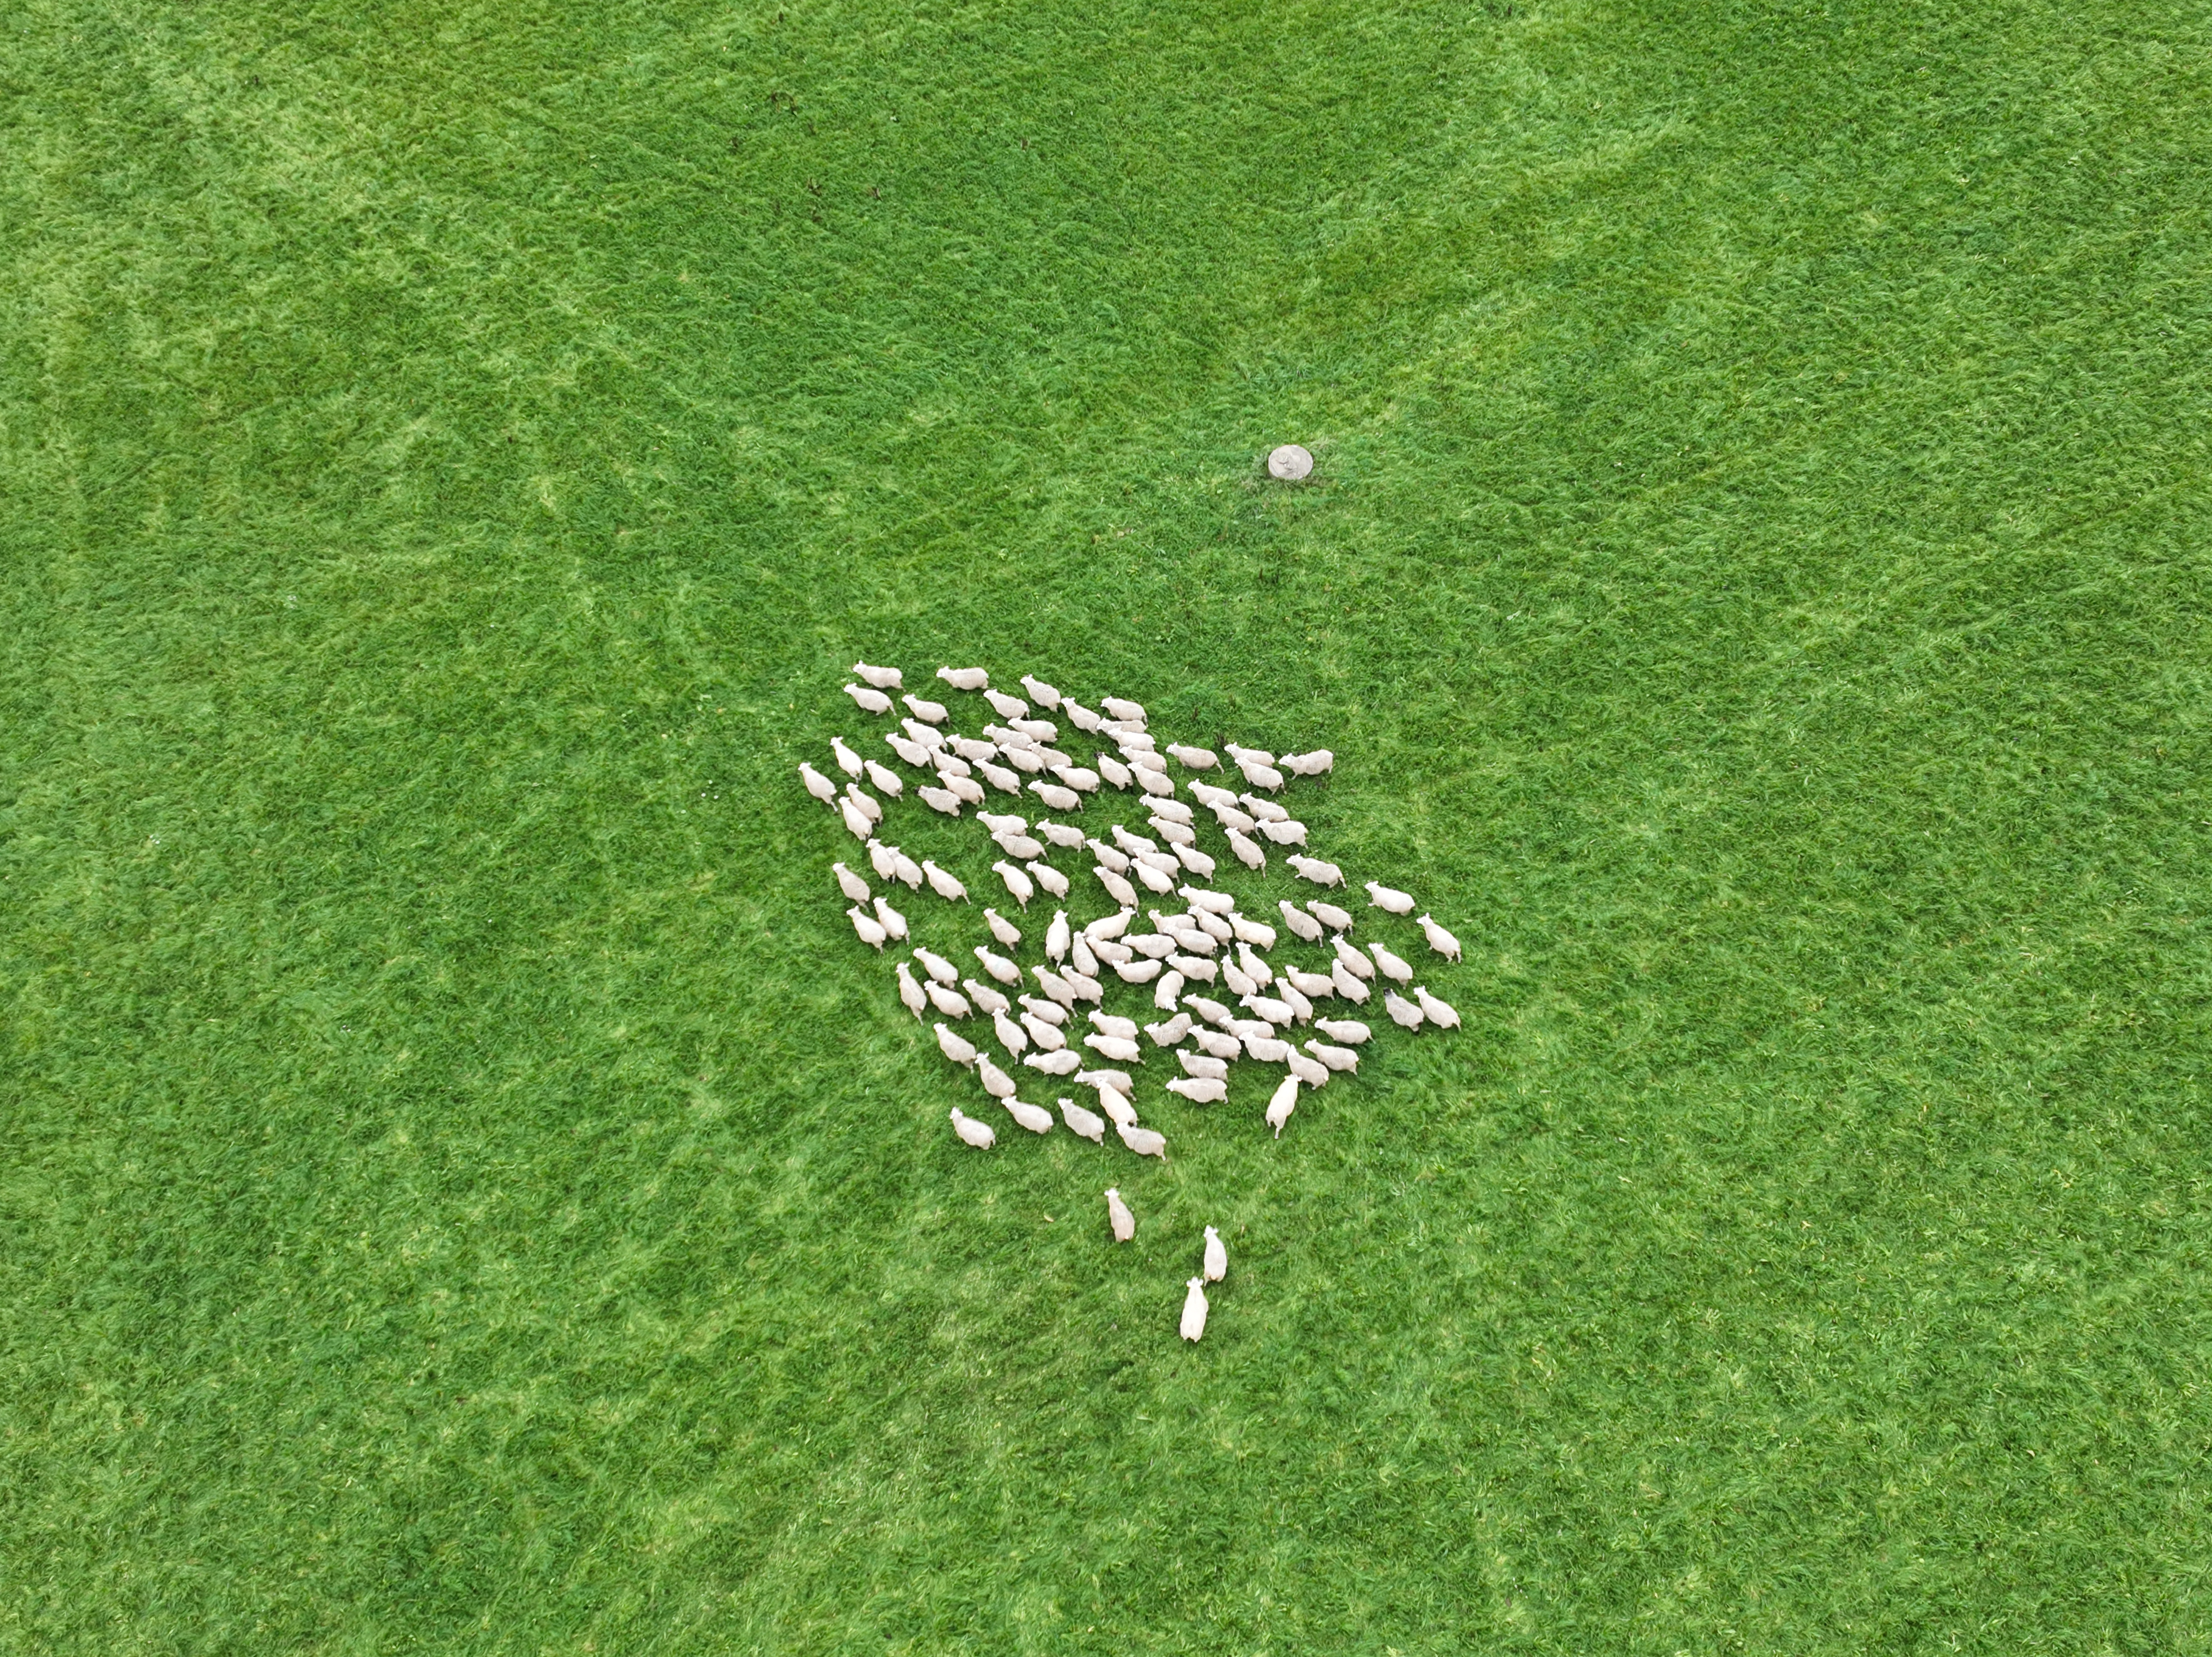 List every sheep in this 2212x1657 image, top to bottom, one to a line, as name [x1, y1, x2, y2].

sheep [848, 658, 910, 694]
sheep [936, 662, 990, 690]
sheep [1016, 673, 1063, 713]
sheep [842, 682, 899, 717]
sheep [983, 687, 1033, 722]
sheep [899, 690, 952, 729]
sheep [1099, 693, 1149, 725]
sheep [1060, 694, 1101, 737]
sheep [1005, 715, 1060, 745]
sheep [900, 717, 949, 754]
sheep [1095, 718, 1149, 737]
sheep [981, 719, 1032, 749]
sheep [1110, 727, 1157, 752]
sheep [884, 731, 935, 770]
sheep [945, 733, 1001, 763]
sheep [827, 735, 865, 783]
sheep [1024, 740, 1073, 770]
sheep [1222, 740, 1277, 769]
sheep [998, 741, 1050, 780]
sheep [1166, 742, 1225, 778]
sheep [926, 742, 971, 779]
sheep [1115, 743, 1170, 772]
sheep [1093, 749, 1136, 795]
sheep [1279, 750, 1336, 781]
sheep [1233, 754, 1289, 795]
sheep [861, 755, 905, 803]
sheep [971, 756, 1024, 797]
sheep [797, 759, 840, 815]
sheep [1124, 762, 1174, 796]
sheep [1046, 763, 1102, 792]
sheep [936, 768, 988, 808]
sheep [1187, 776, 1241, 810]
sheep [1026, 779, 1085, 814]
sheep [844, 781, 883, 830]
sheep [912, 781, 962, 819]
sheep [1236, 790, 1289, 822]
sheep [1137, 792, 1197, 830]
sheep [836, 797, 873, 841]
sheep [1206, 797, 1263, 841]
sheep [976, 810, 1027, 837]
sheep [1143, 814, 1197, 848]
sheep [1255, 818, 1310, 846]
sheep [1034, 818, 1086, 854]
sheep [1109, 823, 1160, 857]
sheep [1223, 825, 1268, 877]
sheep [989, 827, 1049, 862]
sheep [1085, 838, 1135, 880]
sheep [866, 838, 896, 883]
sheep [1171, 839, 1217, 885]
sheep [1132, 844, 1183, 883]
sheep [884, 845, 923, 895]
sheep [1284, 851, 1351, 889]
sheep [1129, 856, 1181, 900]
sheep [1024, 857, 1069, 905]
sheep [920, 858, 972, 906]
sheep [990, 859, 1034, 916]
sheep [832, 861, 871, 911]
sheep [1091, 865, 1139, 917]
sheep [1364, 878, 1415, 918]
sheep [1174, 881, 1236, 915]
sheep [872, 895, 911, 948]
sheep [1304, 896, 1357, 935]
sheep [1278, 898, 1325, 949]
sheep [1186, 899, 1232, 950]
sheep [846, 903, 887, 956]
sheep [1082, 905, 1136, 940]
sheep [980, 906, 1021, 959]
sheep [1146, 906, 1197, 935]
sheep [1046, 908, 1070, 966]
sheep [1225, 910, 1276, 953]
sheep [1416, 913, 1463, 963]
sheep [1161, 924, 1218, 961]
sheep [1069, 930, 1100, 981]
sheep [1326, 931, 1378, 989]
sheep [1119, 932, 1177, 960]
sheep [1084, 933, 1134, 964]
sheep [1235, 939, 1272, 995]
sheep [911, 941, 959, 989]
sheep [1366, 941, 1413, 992]
sheep [968, 941, 1024, 991]
sheep [1164, 949, 1219, 987]
sheep [1219, 951, 1256, 999]
sheep [1330, 953, 1373, 1008]
sheep [1111, 958, 1164, 983]
sheep [893, 959, 928, 1026]
sheep [1282, 961, 1335, 1002]
sheep [1058, 963, 1105, 1008]
sheep [1030, 965, 1078, 1019]
sheep [1152, 969, 1186, 1013]
sheep [959, 975, 1010, 1015]
sheep [1275, 976, 1313, 1025]
sheep [921, 977, 975, 1021]
sheep [1380, 985, 1425, 1038]
sheep [1411, 985, 1464, 1032]
sheep [1180, 990, 1231, 1026]
sheep [1017, 992, 1075, 1031]
sheep [1235, 992, 1297, 1030]
sheep [991, 1007, 1028, 1062]
sheep [1084, 1009, 1139, 1043]
sheep [1018, 1011, 1069, 1050]
sheep [1143, 1011, 1192, 1048]
sheep [1215, 1012, 1277, 1041]
sheep [1313, 1013, 1377, 1049]
sheep [1185, 1017, 1244, 1062]
sheep [929, 1020, 979, 1065]
sheep [1234, 1027, 1290, 1063]
sheep [1082, 1030, 1150, 1066]
sheep [1303, 1037, 1361, 1076]
sheep [1286, 1039, 1331, 1091]
sheep [1171, 1043, 1232, 1081]
sheep [1022, 1048, 1084, 1079]
sheep [972, 1049, 1016, 1099]
sheep [1070, 1067, 1140, 1101]
sheep [1263, 1071, 1305, 1141]
sheep [1164, 1075, 1229, 1109]
sheep [1094, 1076, 1137, 1125]
sheep [997, 1092, 1054, 1138]
sheep [1055, 1096, 1107, 1147]
sheep [946, 1103, 999, 1153]
sheep [1114, 1119, 1168, 1163]
sheep [1102, 1181, 1138, 1245]
sheep [1199, 1221, 1228, 1285]
sheep [1176, 1274, 1211, 1346]